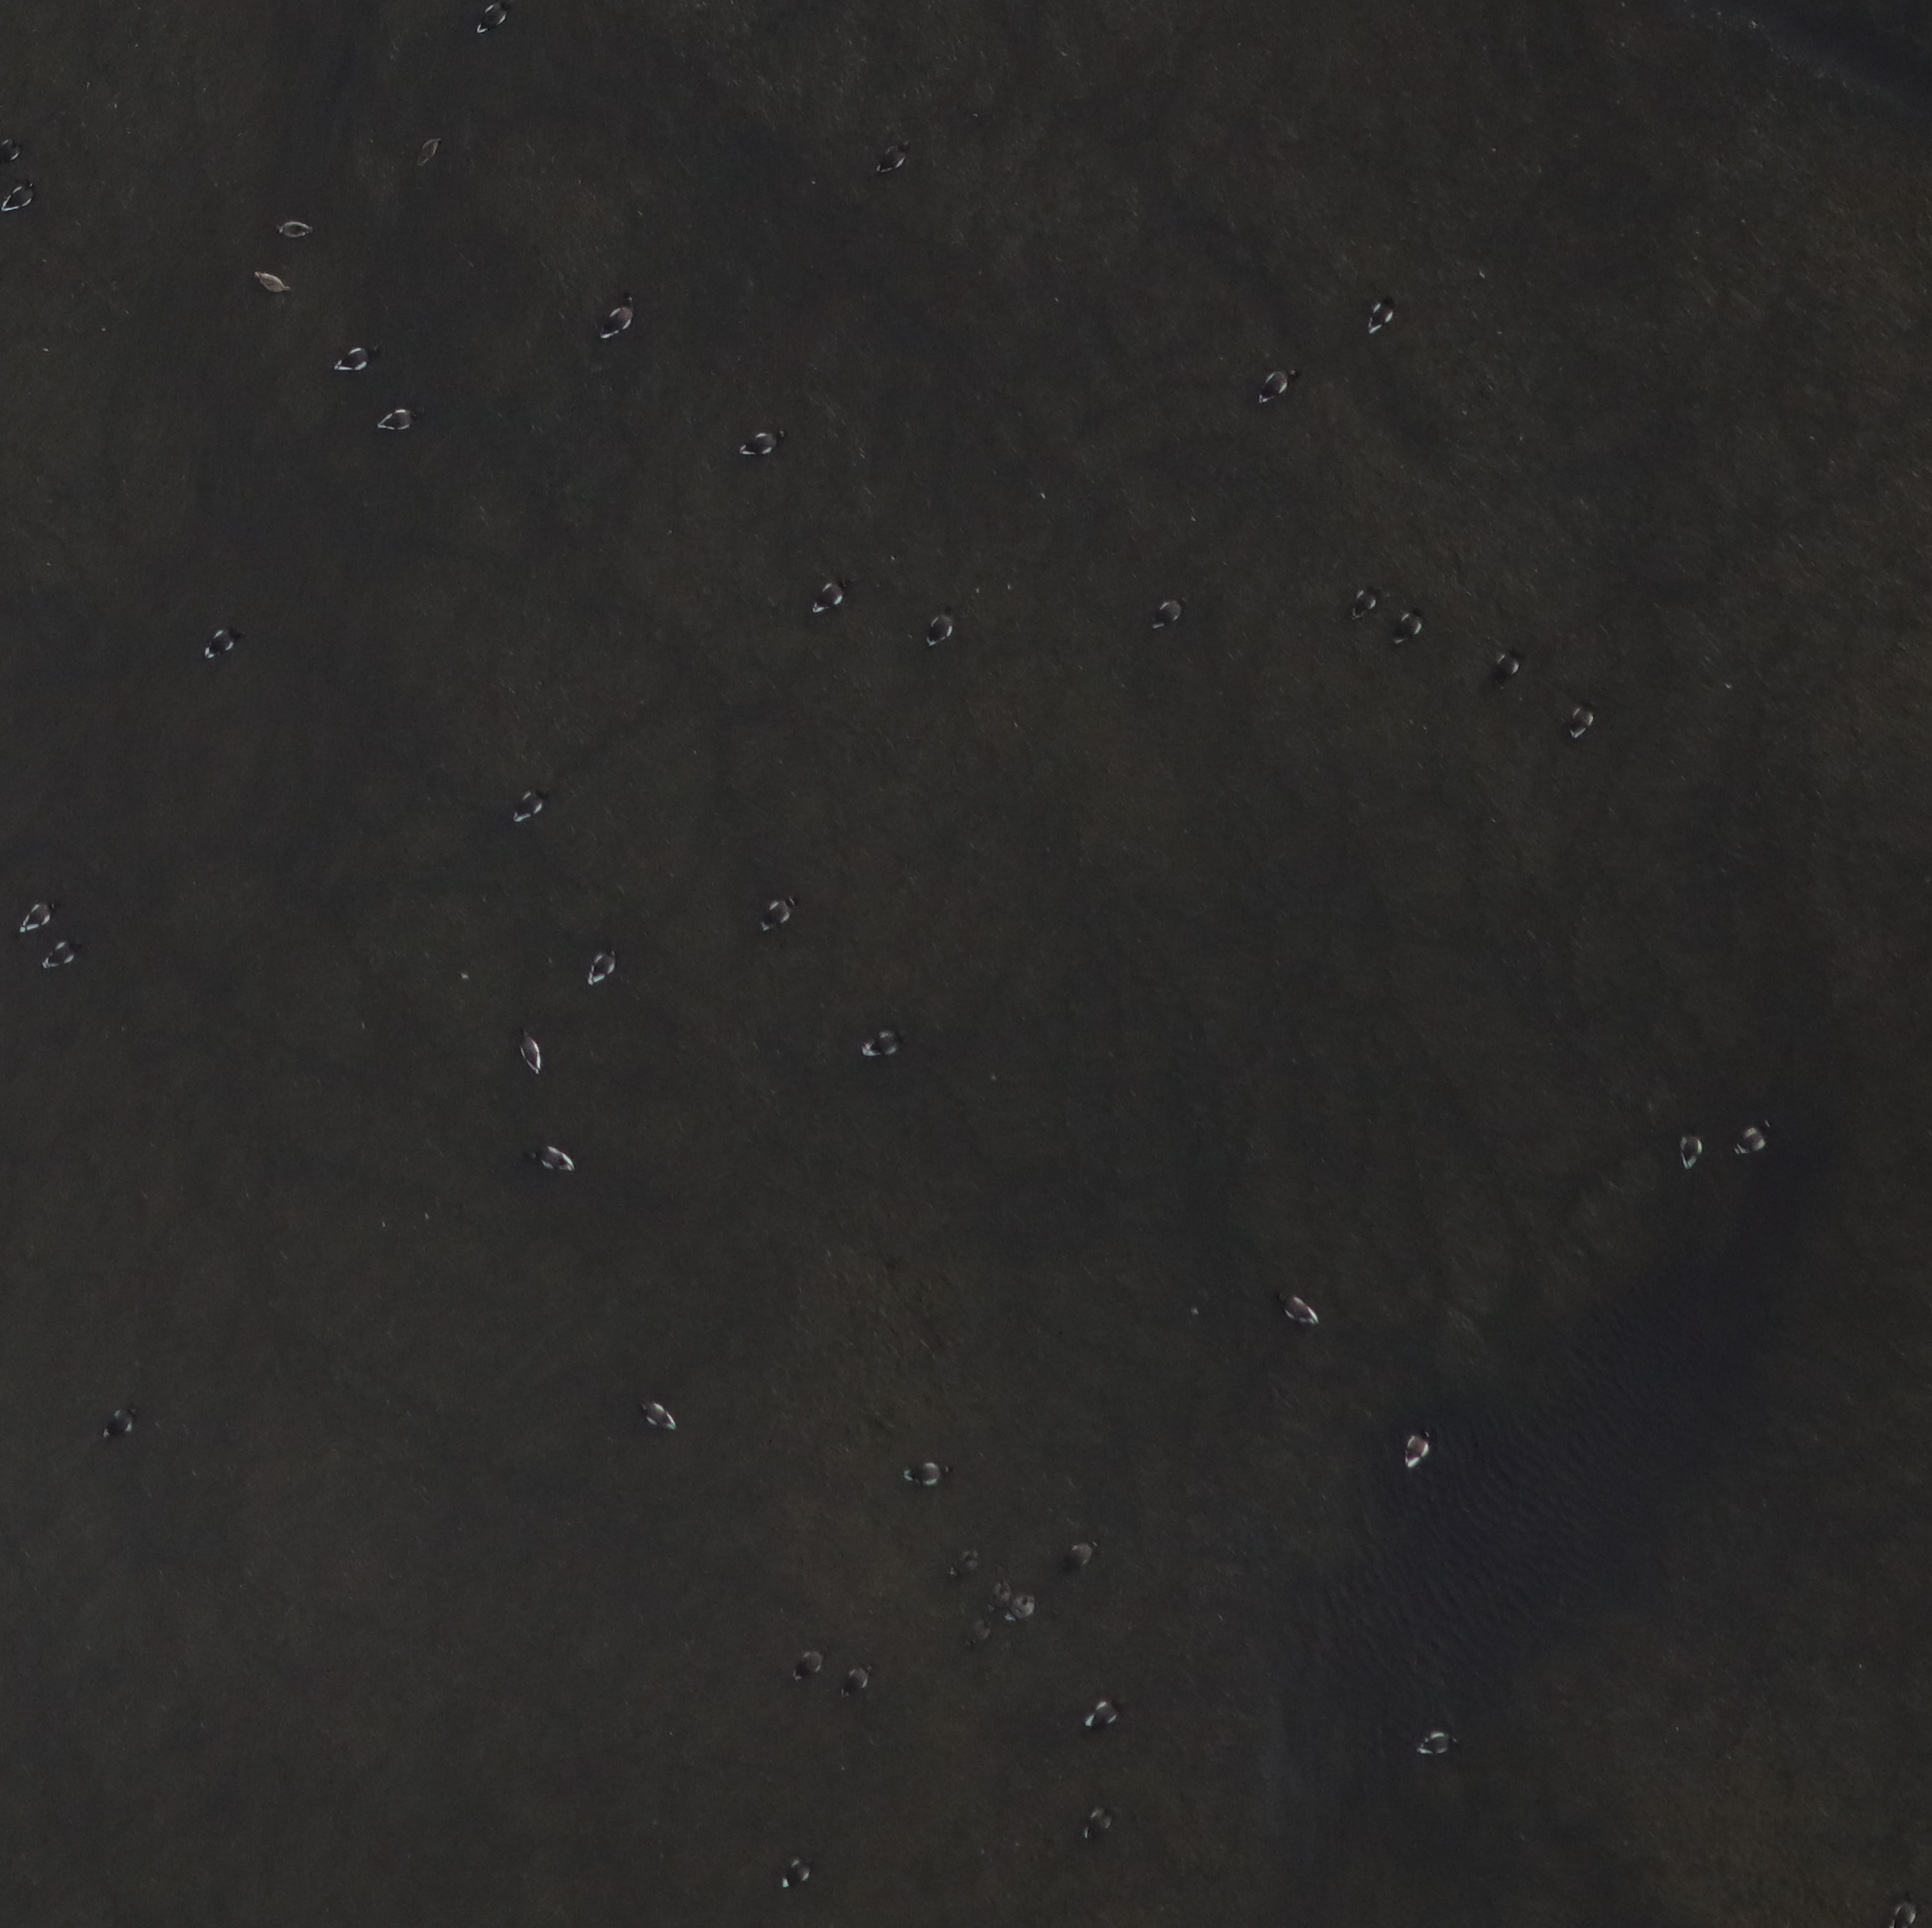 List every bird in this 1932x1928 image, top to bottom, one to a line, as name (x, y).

brant (493, 17)
other bird (430, 150)
brant (9, 152)
brant (891, 158)
brant (17, 197)
other bird (296, 232)
other bird (275, 283)
brant (1381, 313)
brant (617, 317)
brant (356, 359)
brant (1275, 382)
brant (398, 421)
brant (760, 441)
brant (830, 594)
brant (1365, 598)
brant (1169, 608)
brant (939, 625)
brant (1412, 628)
brant (221, 641)
brant (1506, 663)
brant (1580, 721)
brant (529, 804)
brant (780, 913)
brant (39, 916)
brant (63, 954)
brant (602, 966)
brant (884, 1044)
brant (528, 1051)
brant (1752, 1138)
brant (1690, 1150)
brant (552, 1159)
brant (1299, 1309)
brant (661, 1414)
brant (122, 1421)
brant (1417, 1449)
brant (924, 1473)
brant (1082, 1555)
brant (969, 1562)
brant (1001, 1597)
brant (1024, 1603)
brant (978, 1634)
brant (810, 1664)
brant (860, 1679)
brant (1103, 1714)
brant (1436, 1742)
brant (1101, 1822)
brant (795, 1873)
brant (1906, 1919)